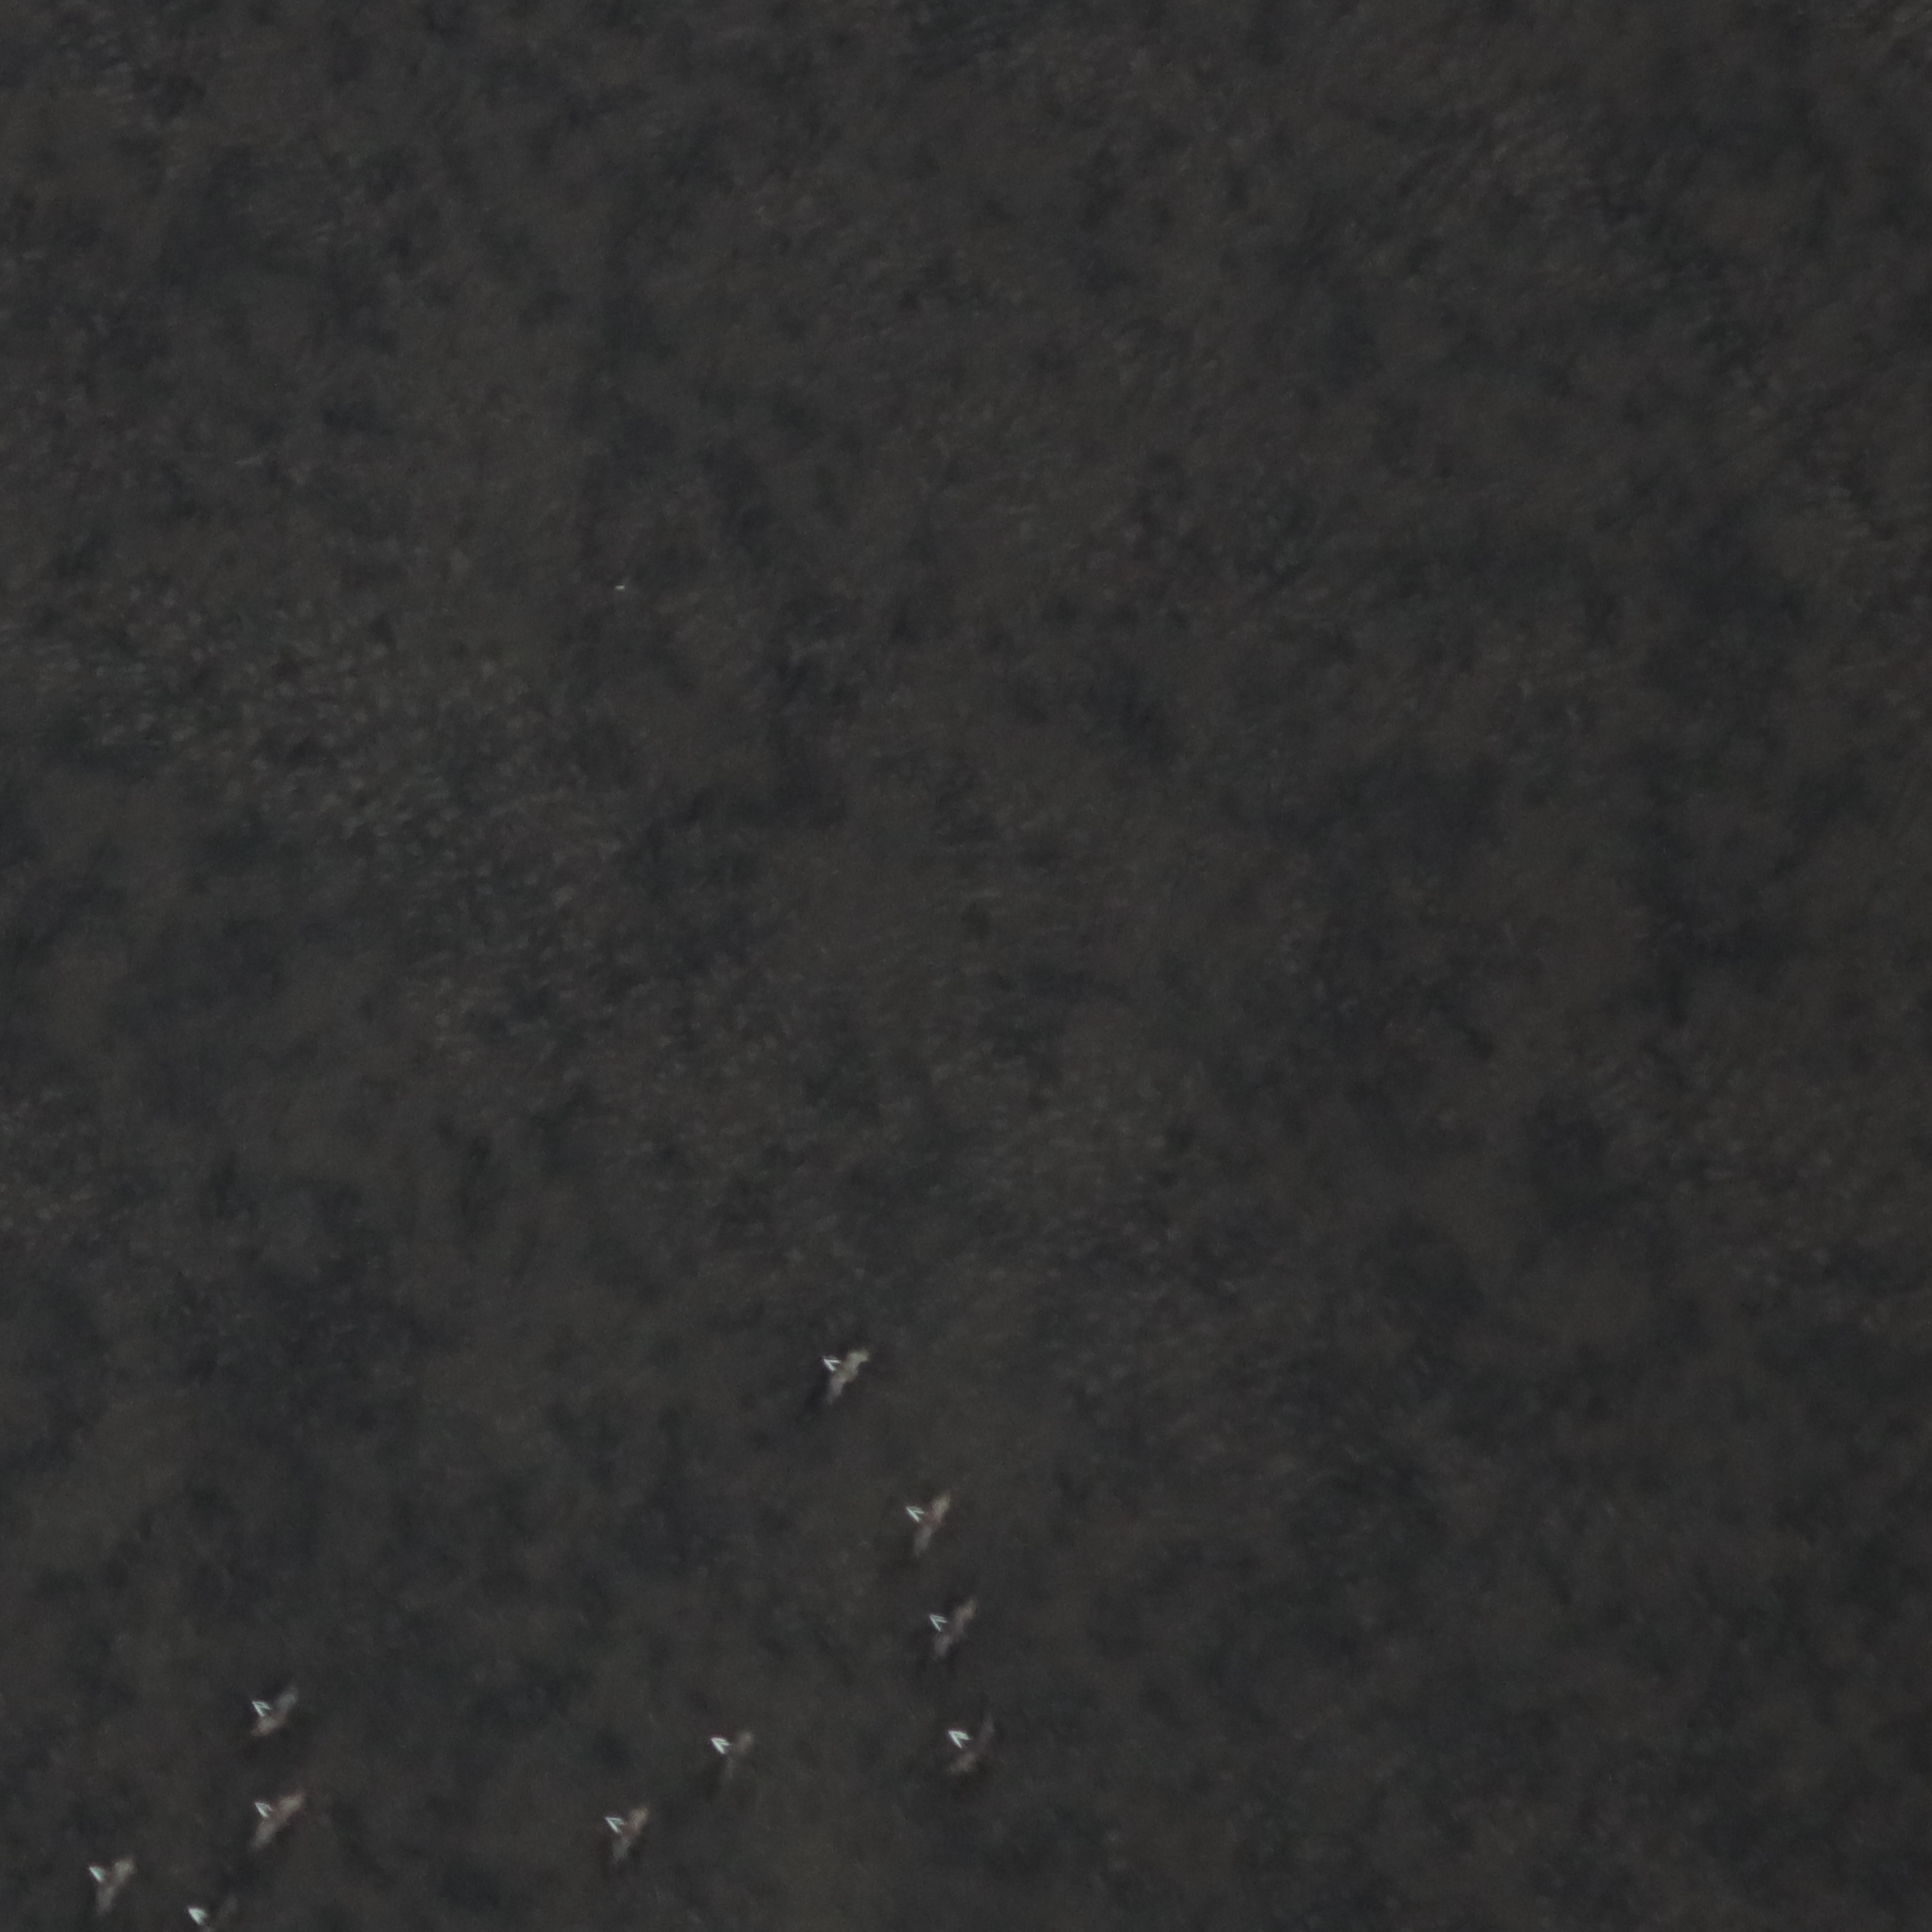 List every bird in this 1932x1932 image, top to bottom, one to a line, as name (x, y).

brant (844, 1369)
brant (930, 1523)
brant (953, 1632)
brant (273, 1709)
brant (974, 1744)
brant (738, 1758)
brant (280, 1811)
brant (626, 1835)
brant (107, 1878)
brant (211, 1919)